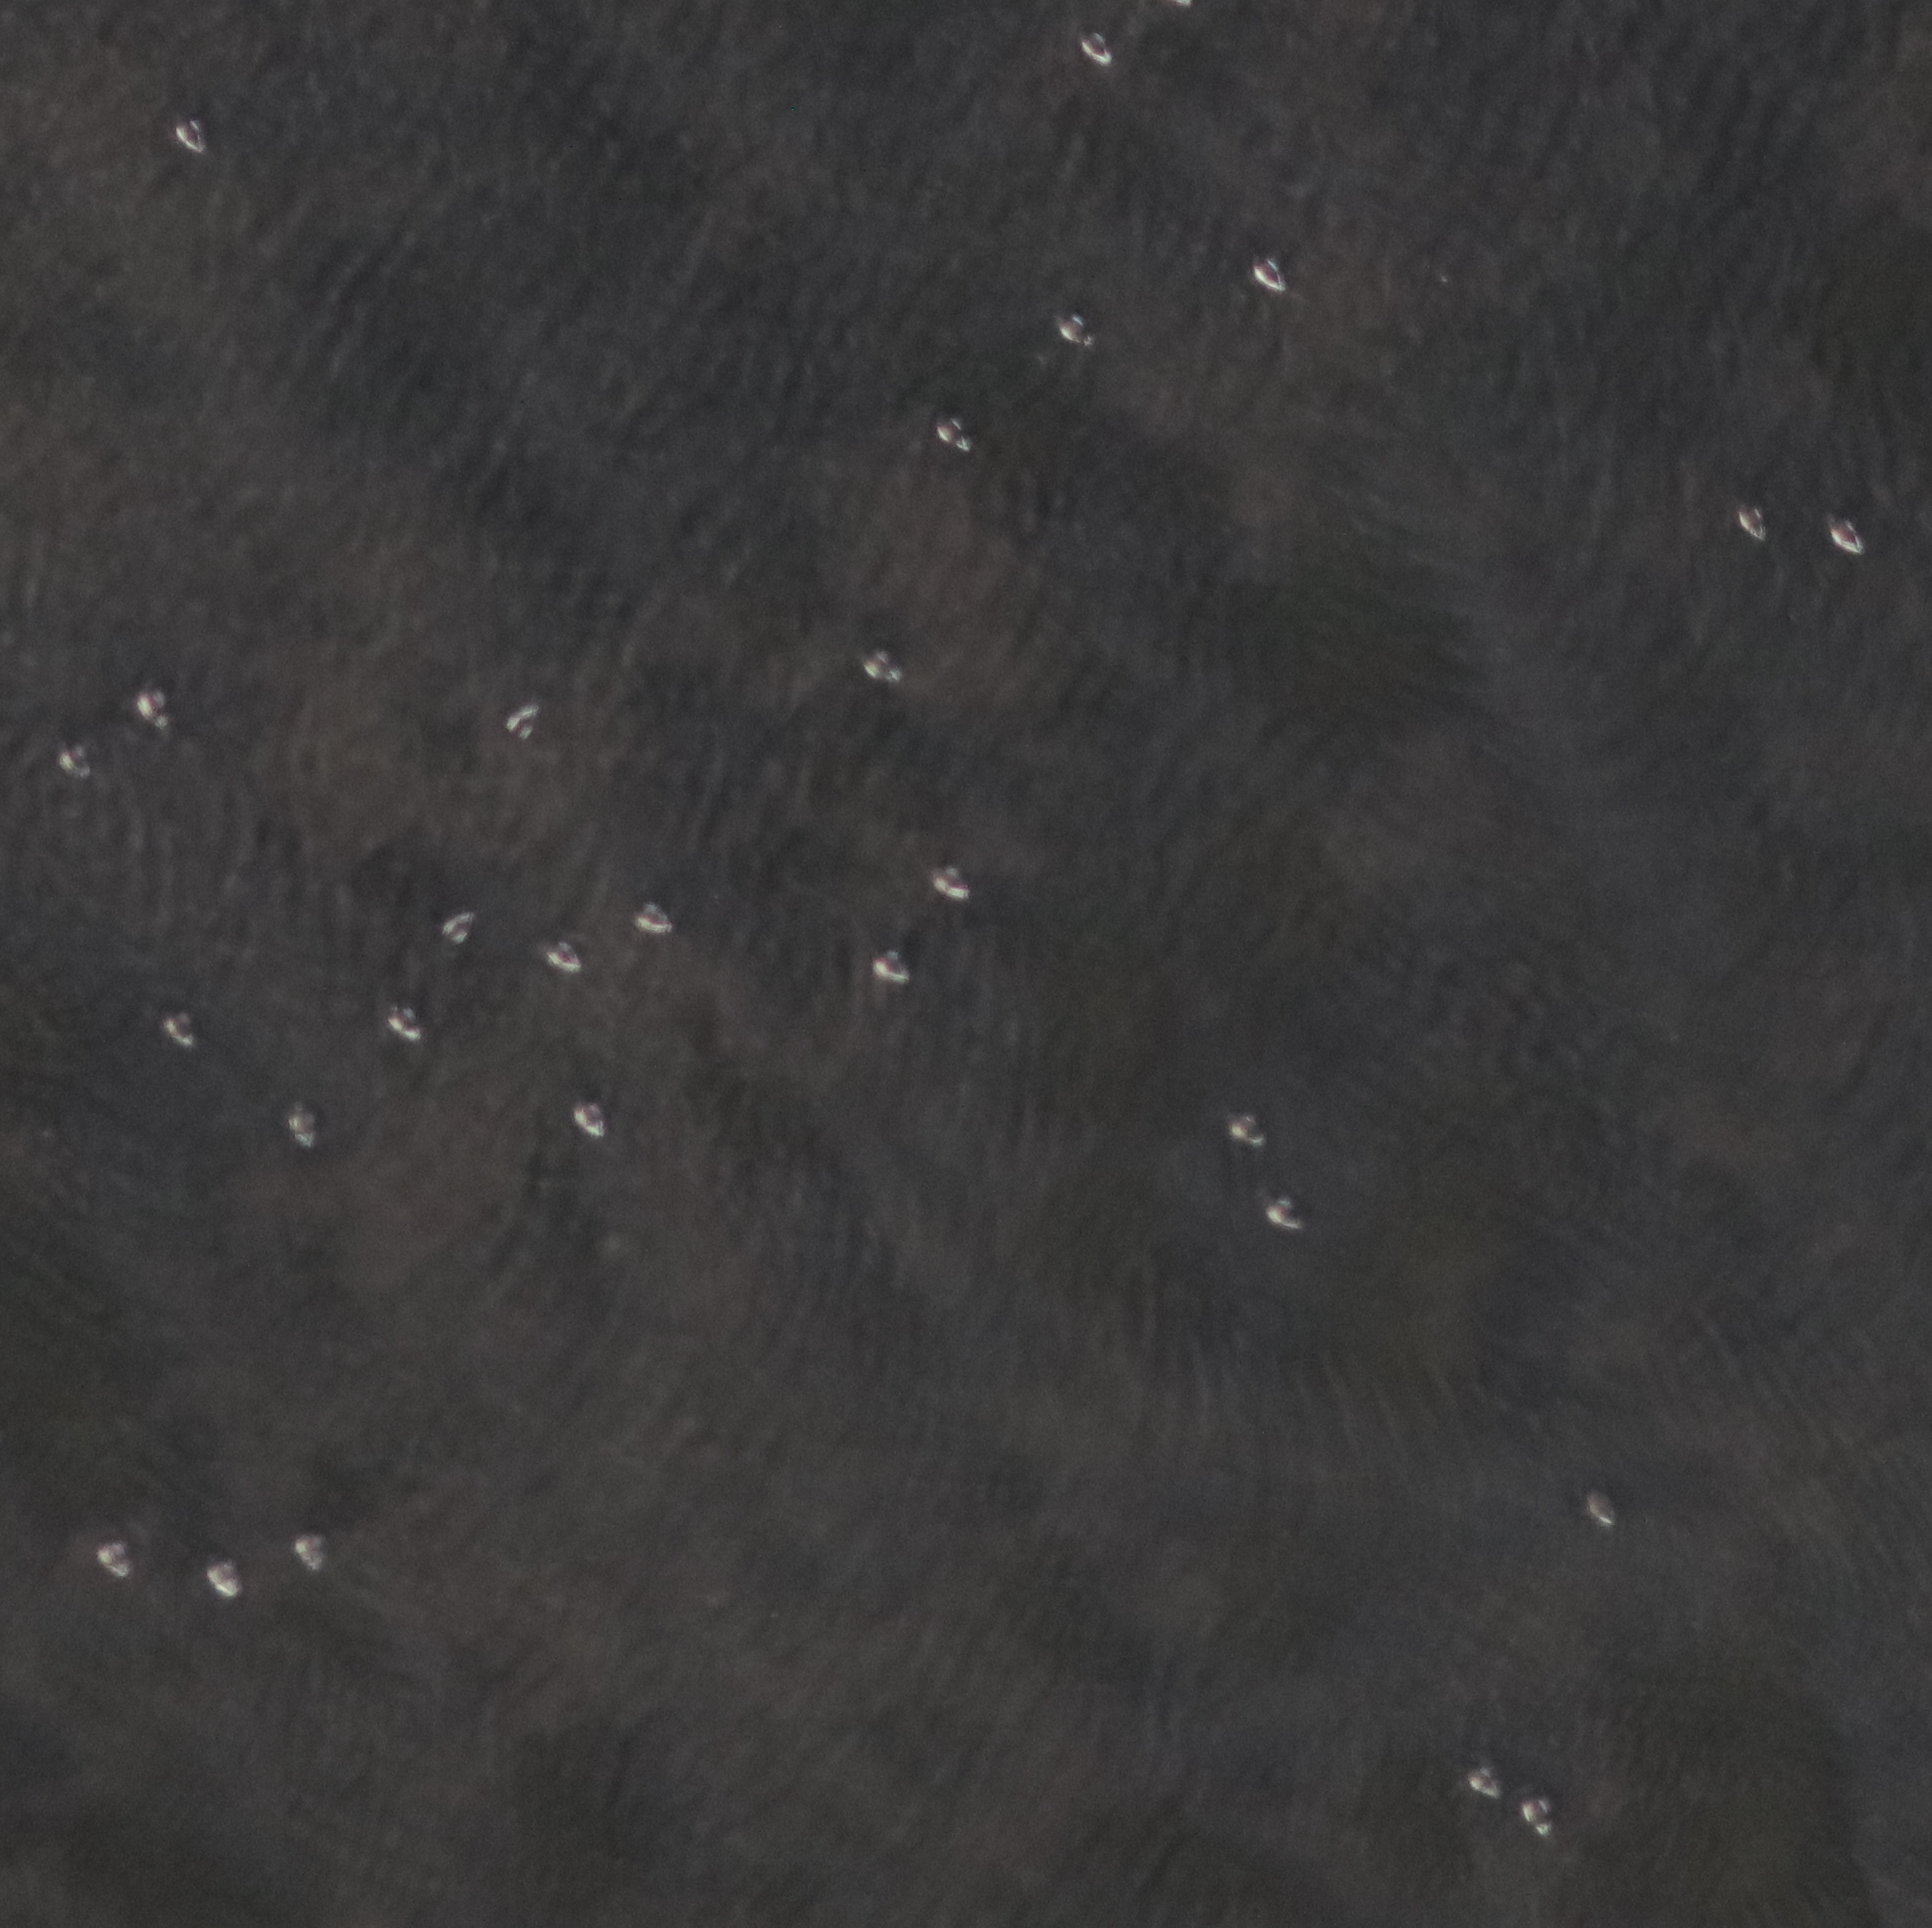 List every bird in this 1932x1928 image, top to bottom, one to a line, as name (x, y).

brant (1096, 46)
brant (190, 134)
brant (1269, 272)
brant (1073, 330)
brant (951, 431)
brant (1751, 520)
brant (1847, 533)
brant (880, 666)
brant (149, 704)
brant (528, 730)
brant (75, 757)
brant (955, 887)
brant (650, 920)
brant (463, 926)
brant (558, 958)
brant (891, 969)
brant (407, 1020)
brant (180, 1026)
brant (590, 1117)
brant (302, 1124)
brant (1246, 1129)
brant (1281, 1212)
brant (1601, 1505)
brant (114, 1547)
brant (311, 1552)
brant (226, 1576)
brant (1489, 1791)
brant (1538, 1814)